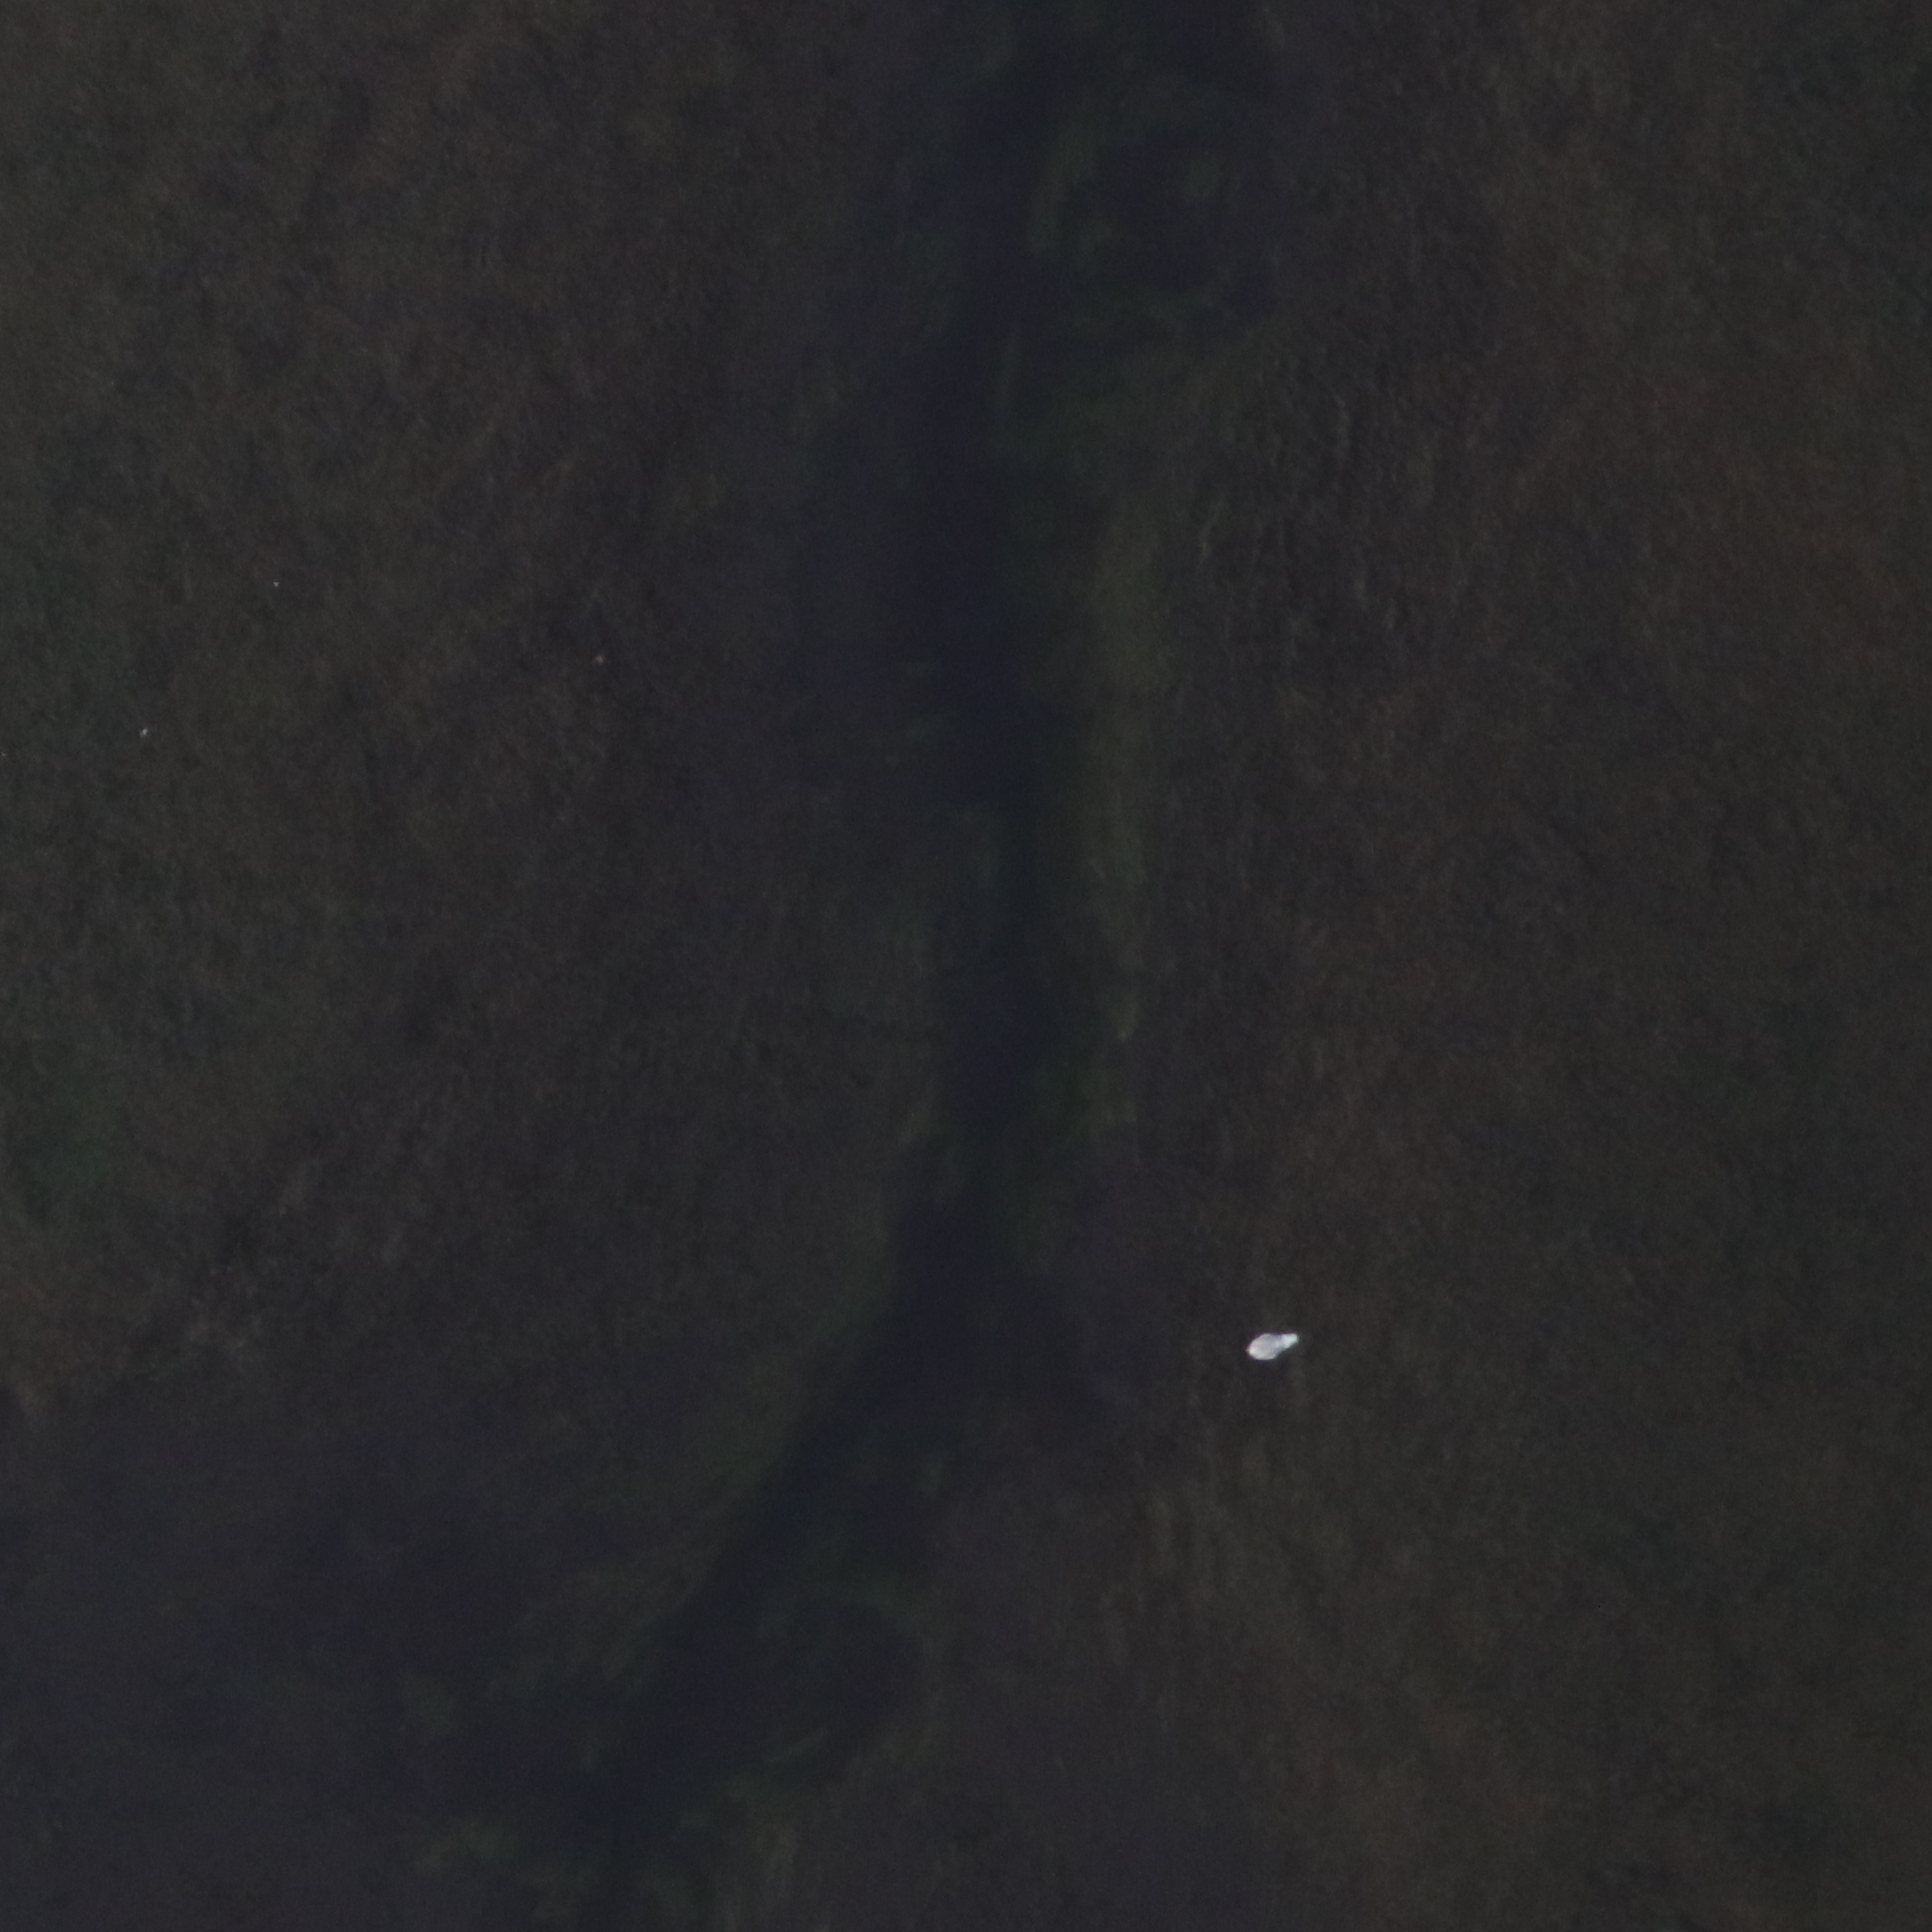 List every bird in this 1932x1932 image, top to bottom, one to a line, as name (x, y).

gull (1272, 1345)